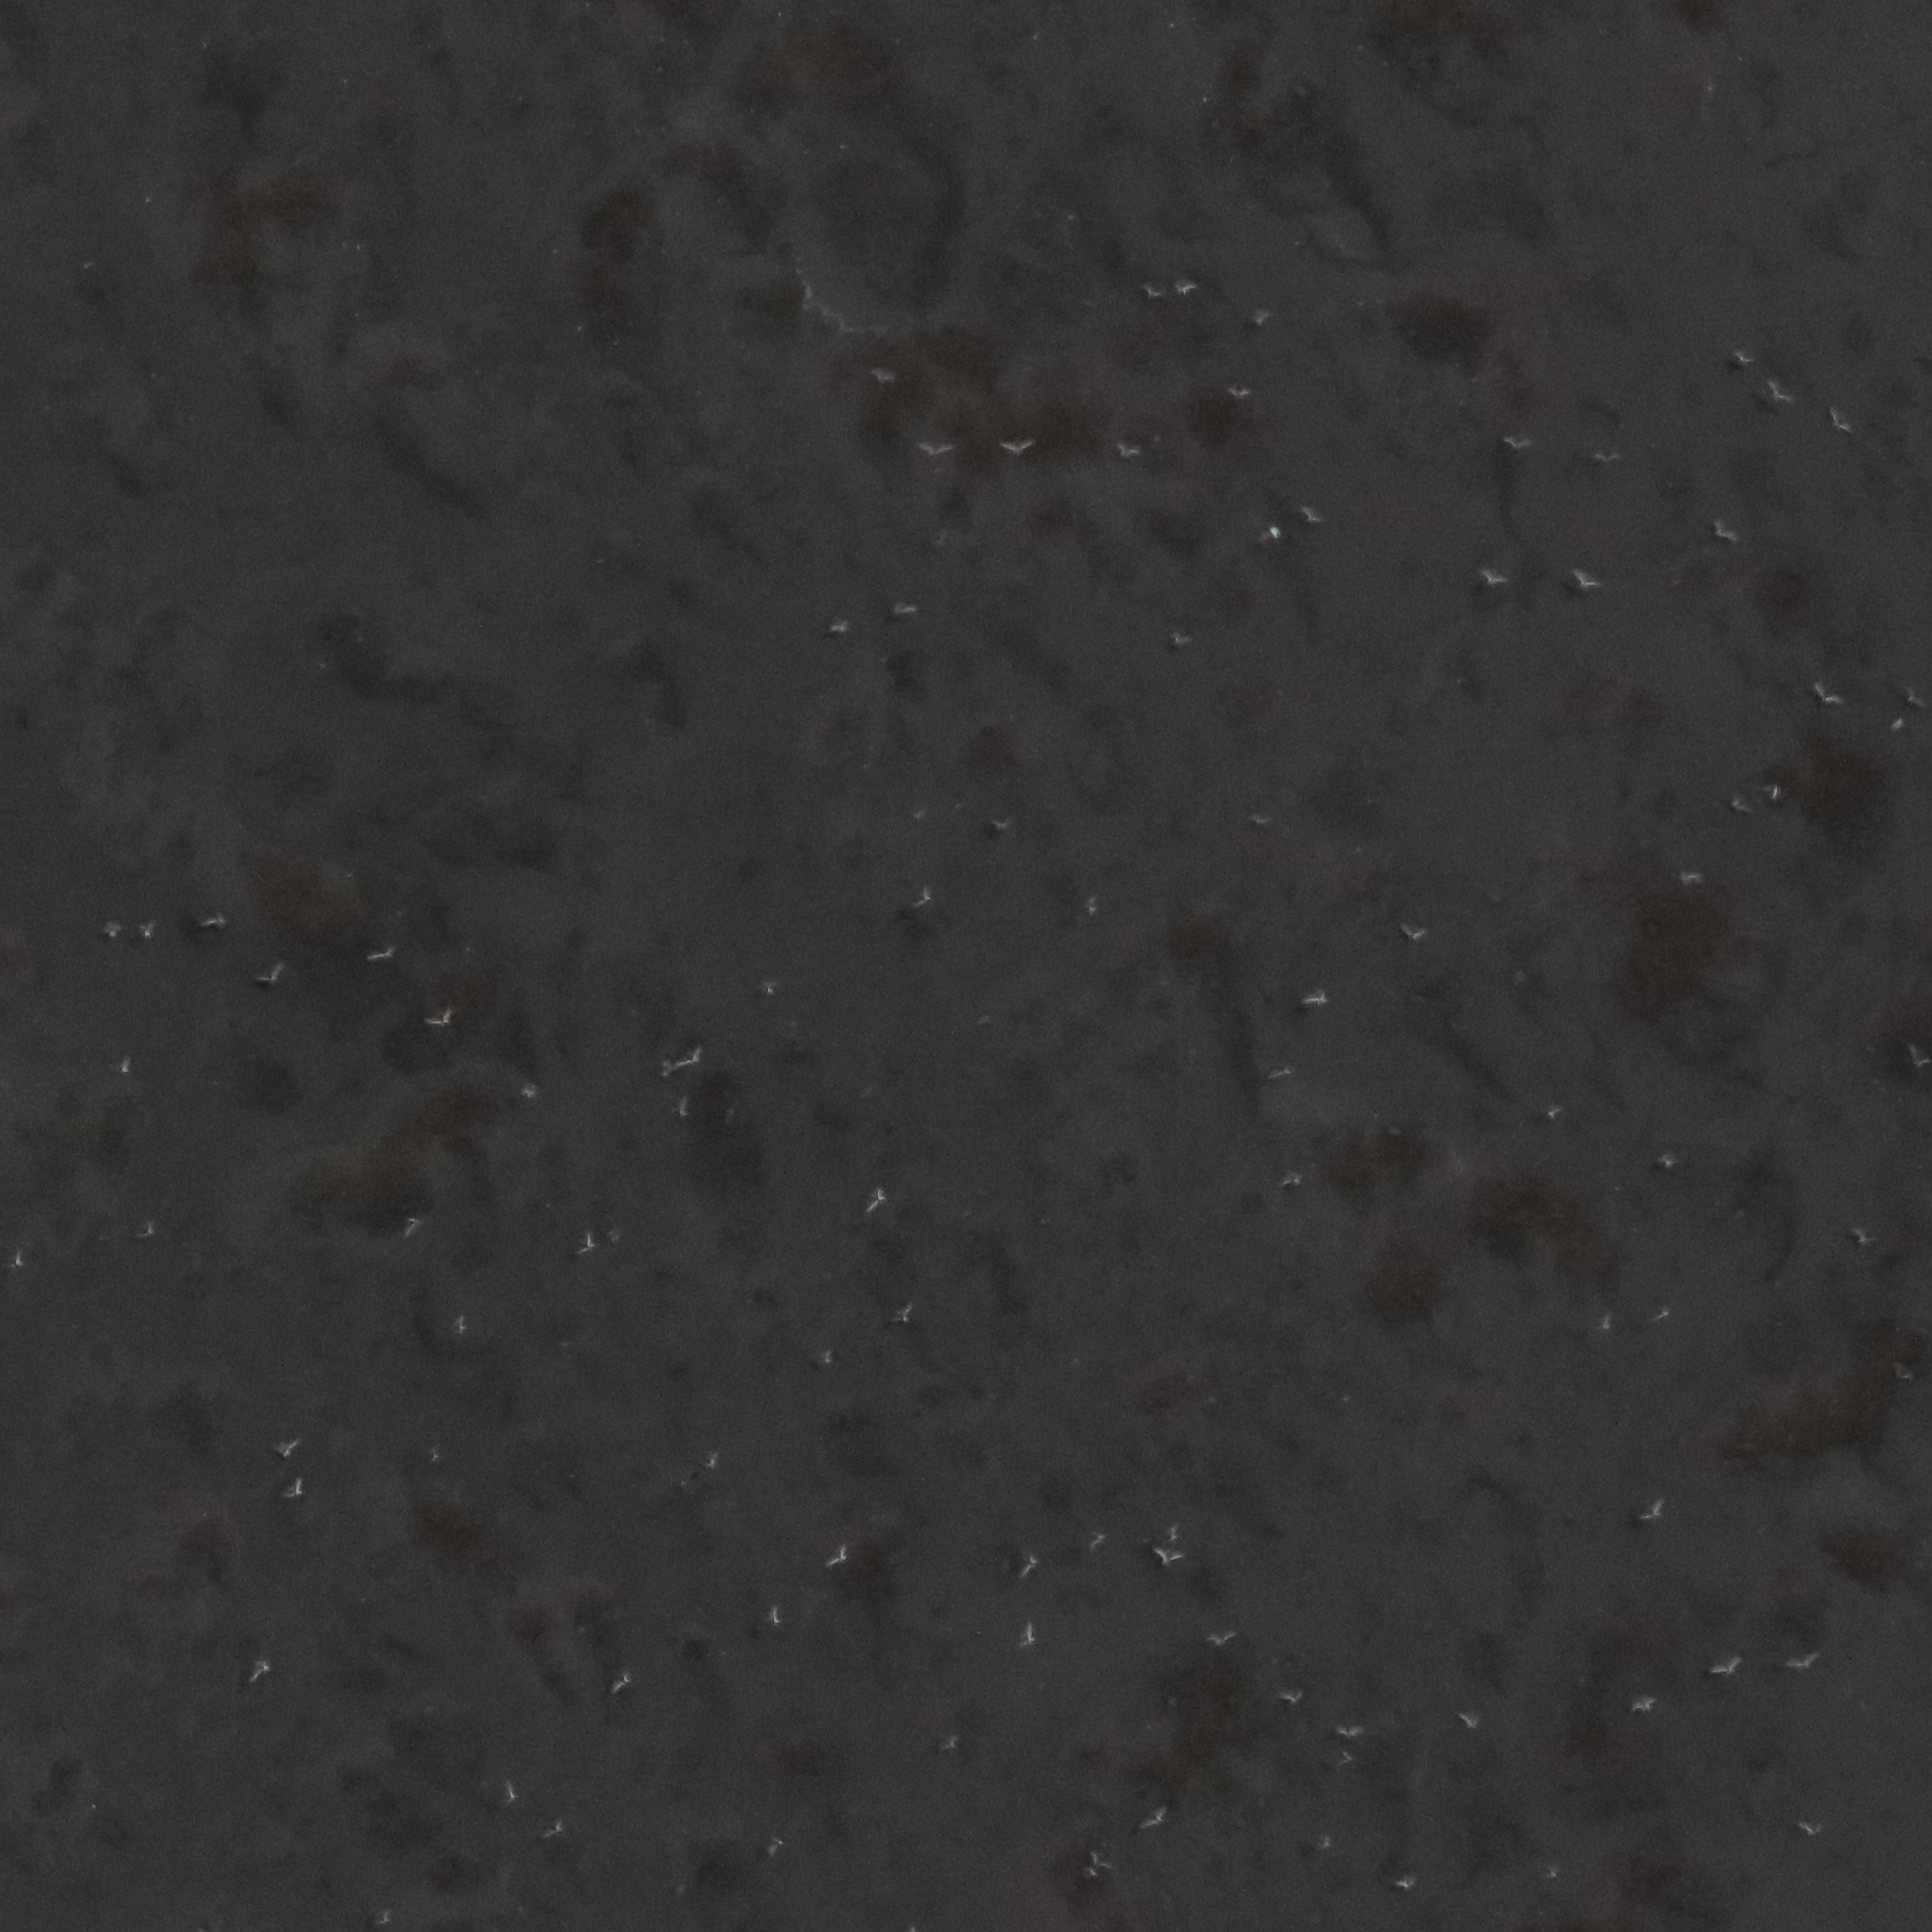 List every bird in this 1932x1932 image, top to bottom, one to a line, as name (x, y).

other bird (1182, 286)
other bird (1152, 289)
other bird (1259, 317)
other bird (1746, 361)
other bird (880, 374)
other bird (1239, 391)
other bird (1776, 394)
other bird (1838, 425)
other bird (1019, 443)
other bird (1519, 443)
other bird (935, 448)
other bird (1127, 452)
other bird (1606, 454)
other bird (1312, 515)
other bird (1272, 529)
other bird (1722, 532)
other bird (1494, 576)
other bird (1586, 581)
other bird (901, 610)
other bird (840, 625)
other bird (1180, 637)
other bird (1826, 695)
other bird (1912, 701)
other bird (1896, 722)
other bird (1775, 794)
other bird (1742, 803)
other bird (1001, 823)
other bird (1689, 877)
other bird (921, 898)
other bird (1090, 904)
other bird (213, 921)
other bird (112, 927)
other bird (147, 928)
other bird (1415, 932)
other bird (385, 952)
other bird (272, 976)
other bird (769, 986)
other bird (1317, 997)
other bird (443, 1017)
other bird (694, 1059)
other bird (1921, 1060)
other bird (125, 1069)
other bird (665, 1070)
other bird (1280, 1072)
other bird (530, 1089)
other bird (684, 1105)
other bird (1551, 1110)
other bird (1668, 1162)
other bird (1296, 1178)
other bird (876, 1199)
other bird (410, 1224)
other bird (147, 1231)
other bird (1864, 1238)
other bird (582, 1243)
other bird (14, 1260)
other bird (1661, 1313)
other bird (903, 1316)
other bird (1604, 1322)
other bird (462, 1323)
other bird (825, 1355)
other bird (1906, 1375)
other bird (285, 1450)
other bird (431, 1454)
other bird (712, 1461)
other bird (294, 1490)
other bird (1654, 1511)
other bird (1166, 1535)
other bird (1095, 1538)
other bird (838, 1554)
other bird (1168, 1556)
other bird (1027, 1562)
other bird (773, 1619)
other bird (1028, 1636)
other bird (1223, 1640)
other bird (1804, 1661)
other bird (1729, 1663)
other bird (263, 1668)
other bird (623, 1680)
other bird (1294, 1694)
other bird (1643, 1703)
other bird (1470, 1719)
other bird (1349, 1729)
other bird (952, 1743)
other bird (1342, 1759)
other bird (511, 1795)
other bird (1154, 1819)
other bird (1812, 1827)
other bird (555, 1829)
other bird (775, 1843)
other bird (1324, 1843)
other bird (1104, 1853)
other bird (1088, 1874)
other bird (1405, 1883)
other bird (380, 1915)